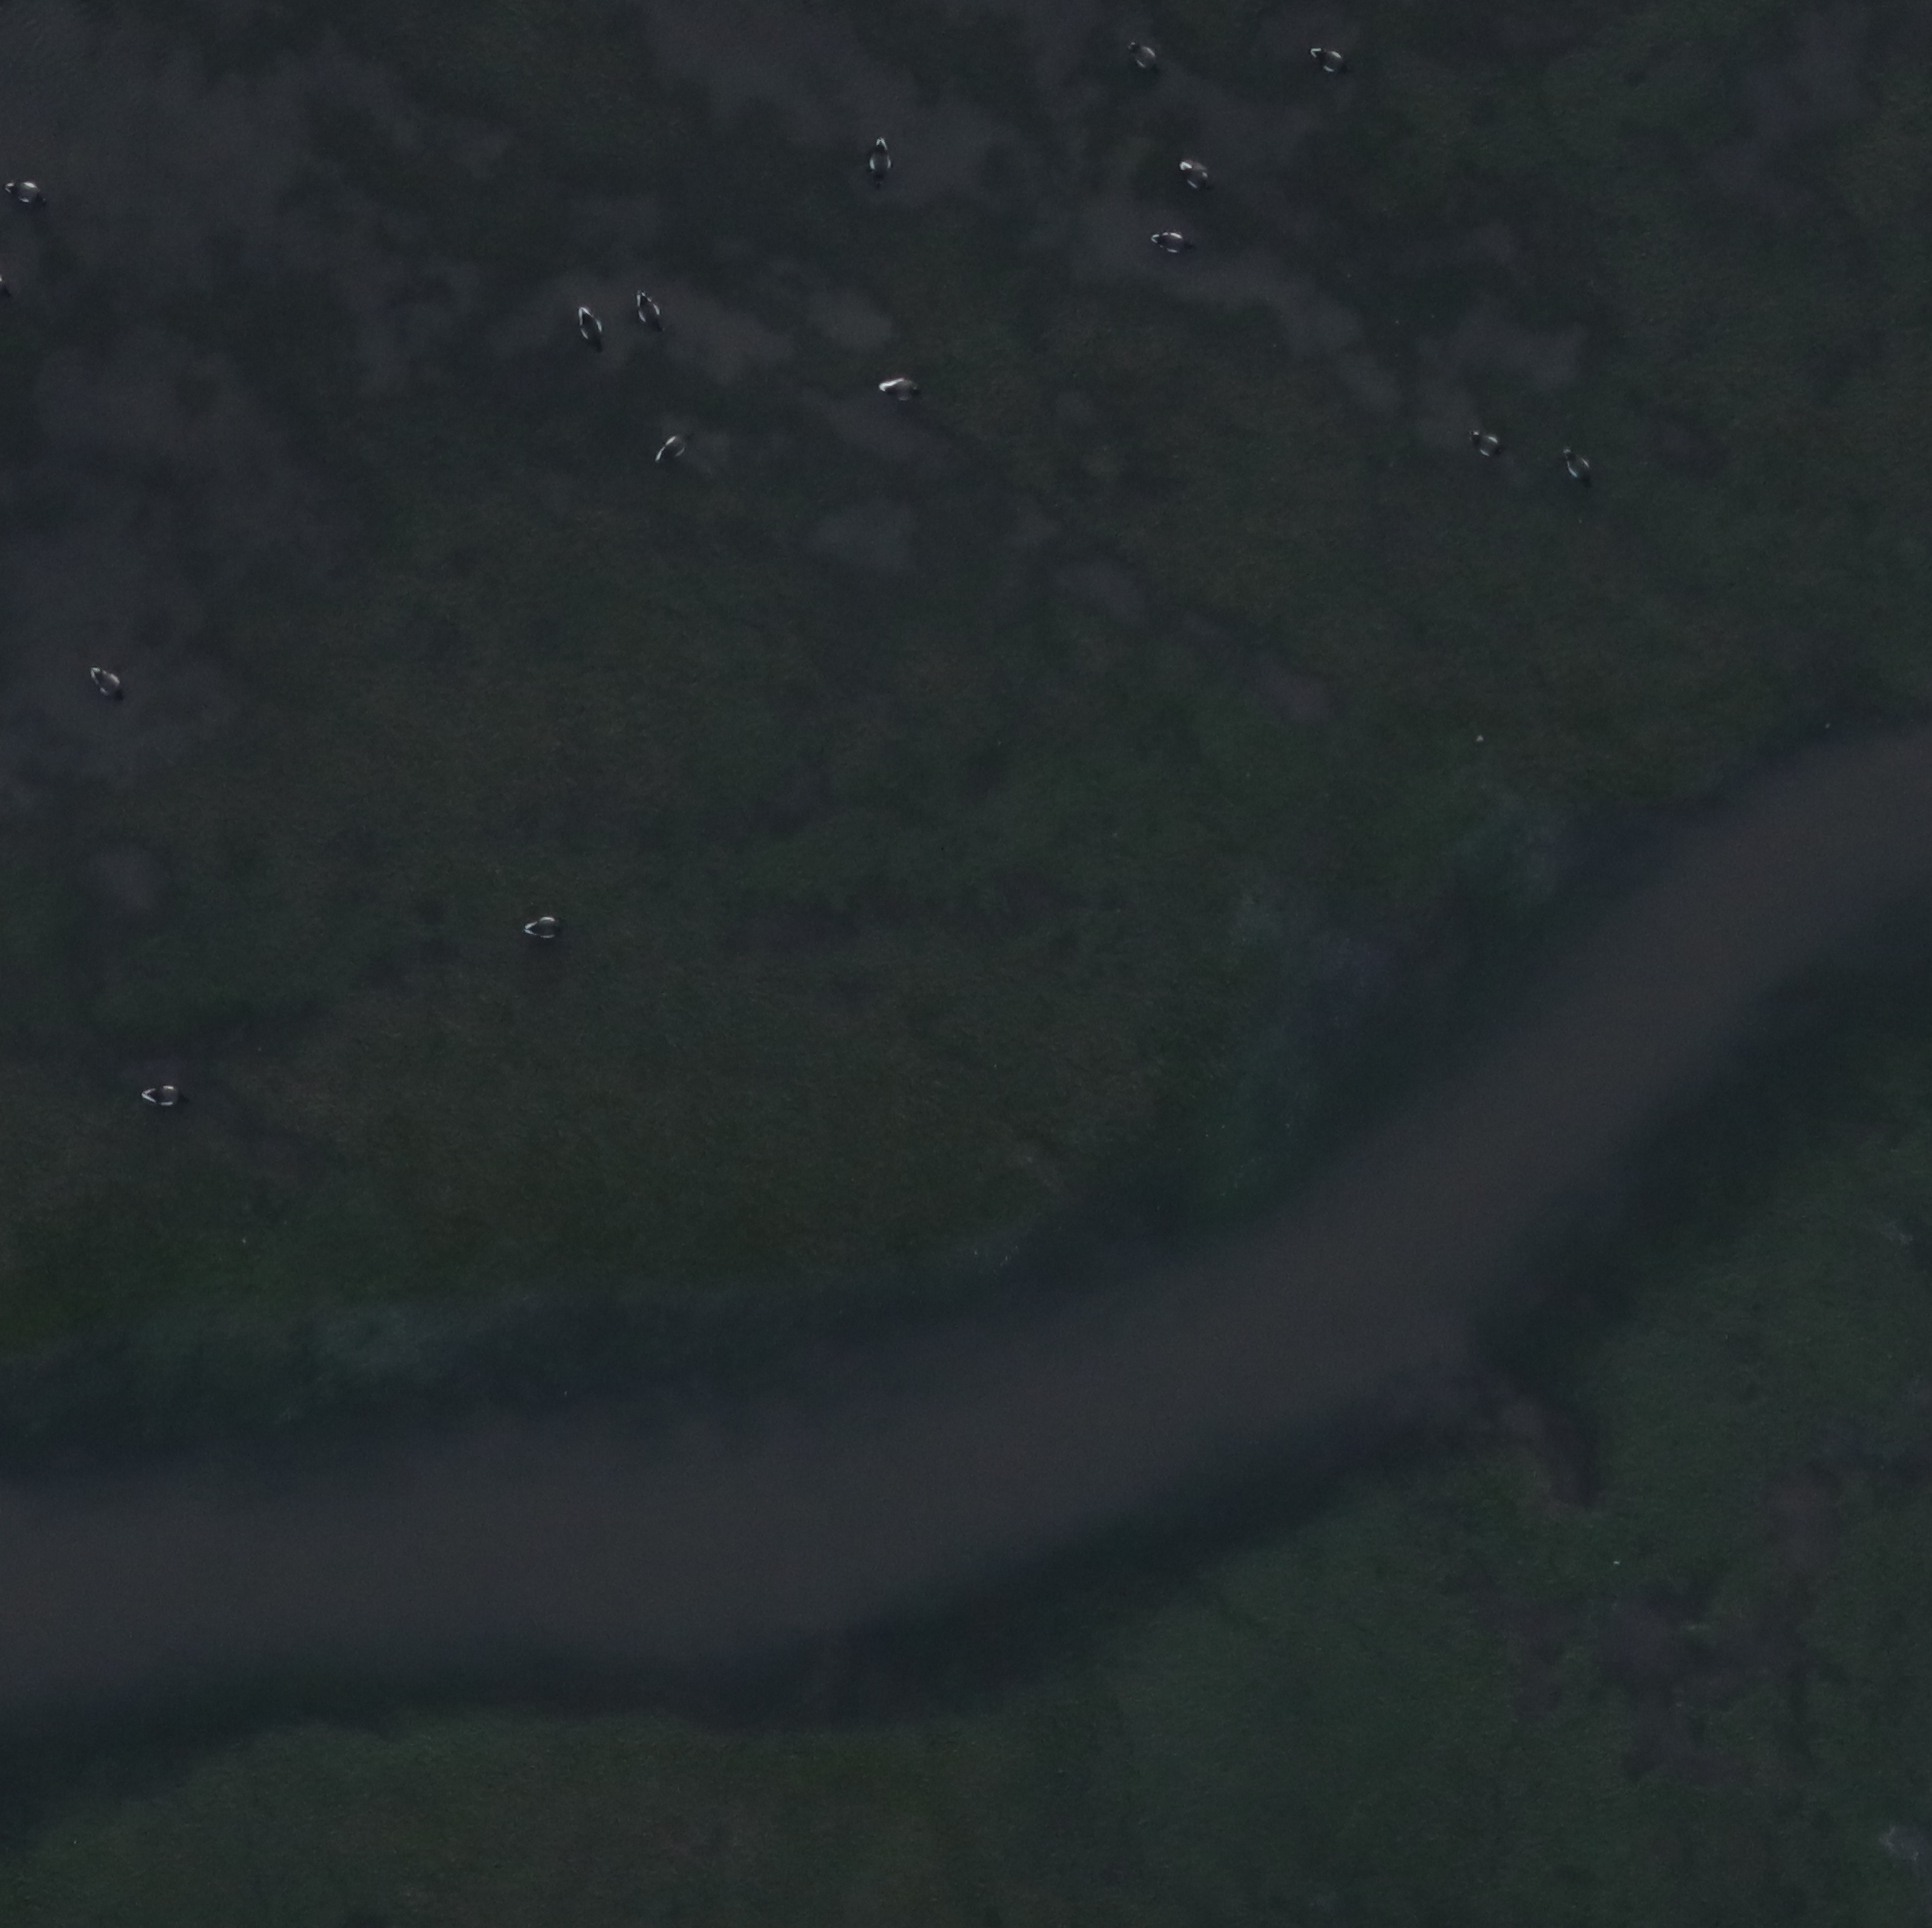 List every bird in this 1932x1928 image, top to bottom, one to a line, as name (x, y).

brant (1145, 56)
brant (1329, 59)
brant (879, 159)
brant (1197, 176)
brant (27, 192)
brant (1171, 239)
brant (649, 311)
brant (589, 326)
brant (901, 387)
brant (1485, 443)
brant (670, 452)
brant (1577, 464)
brant (107, 684)
brant (544, 928)
brant (164, 1096)